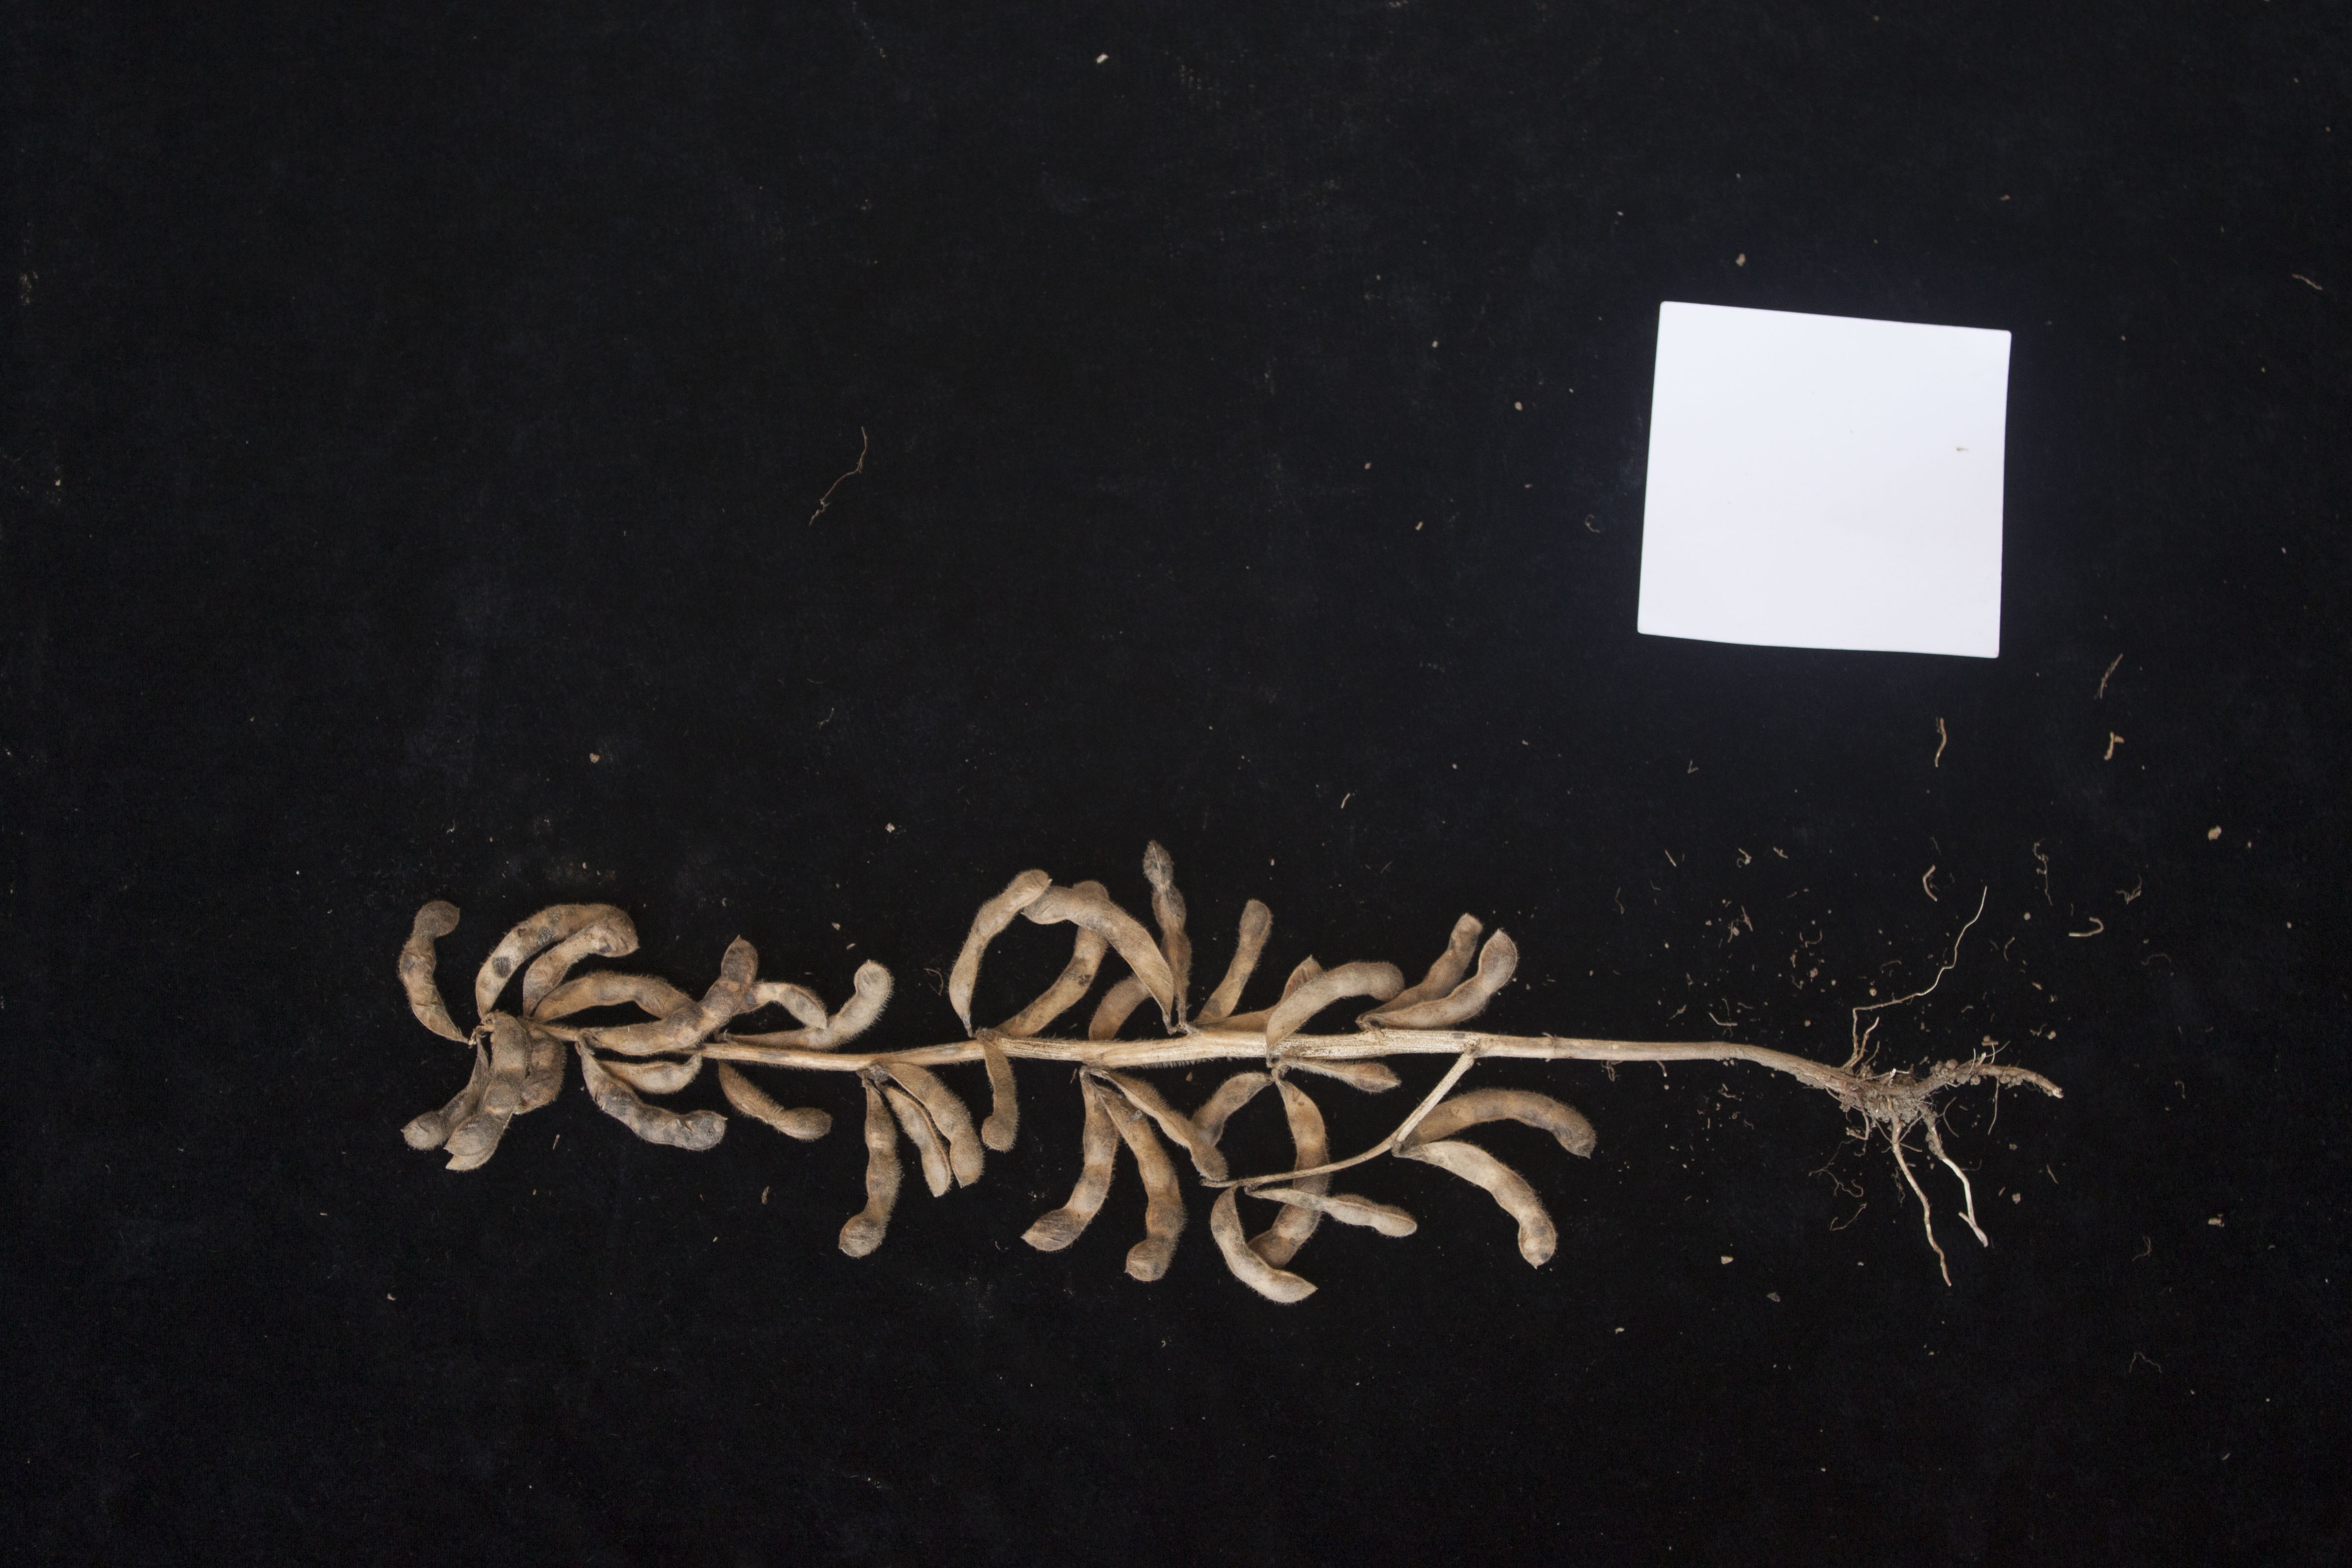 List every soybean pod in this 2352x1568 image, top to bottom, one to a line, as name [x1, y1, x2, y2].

soybean pod [1143, 844, 1191, 1023]
soybean pod [949, 871, 1051, 1038]
soybean pod [1024, 885, 1175, 1031]
soybean pod [1195, 900, 1271, 1026]
soybean pod [398, 902, 468, 1042]
soybean pod [475, 905, 626, 1023]
soybean pod [1379, 912, 1483, 1011]
soybean pod [523, 914, 640, 1019]
soybean pod [980, 931, 1107, 1036]
soybean pod [1361, 933, 1519, 1031]
soybean pod [712, 935, 757, 1013]
soybean pod [1205, 956, 1323, 1032]
soybean pod [732, 963, 893, 1052]
soybean pod [1267, 964, 1402, 1044]
soybean pod [534, 972, 699, 1023]
soybean pod [1088, 972, 1148, 1041]
soybean pod [732, 983, 827, 1030]
soybean pod [588, 987, 734, 1058]
soybean pod [445, 1015, 527, 1157]
soybean pod [513, 1019, 564, 1117]
soybean pod [402, 1039, 486, 1150]
soybean pod [579, 1042, 727, 1150]
soybean pod [982, 1043, 1019, 1151]
soybean pod [600, 1047, 702, 1093]
soybean pod [720, 1060, 833, 1140]
soybean pod [1284, 1061, 1400, 1093]
soybean pod [881, 1064, 985, 1188]
soybean pod [1023, 1069, 1117, 1252]
soybean pod [1089, 1071, 1229, 1181]
soybean pod [1193, 1073, 1274, 1149]
soybean pod [840, 1075, 901, 1258]
soybean pod [1091, 1080, 1185, 1282]
soybean pod [1247, 1080, 1331, 1269]
soybean pod [878, 1080, 951, 1199]
soybean pod [1402, 1089, 1595, 1159]
soybean pod [1397, 1143, 1558, 1269]
soybean pod [1209, 1184, 1314, 1304]
soybean pod [1246, 1190, 1415, 1238]